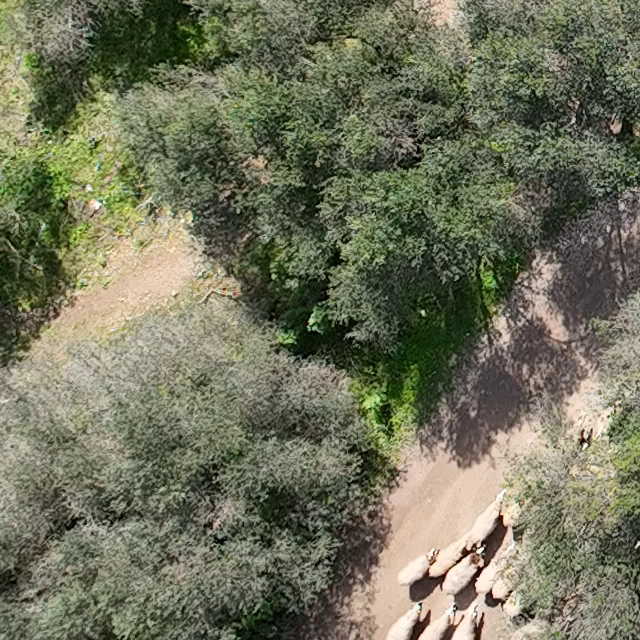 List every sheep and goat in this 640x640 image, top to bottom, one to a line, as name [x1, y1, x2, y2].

sheep [597, 400, 627, 433]
sheep [473, 491, 506, 543]
sheep [504, 497, 532, 528]
sheep [429, 531, 473, 576]
sheep [473, 543, 516, 593]
sheep [440, 546, 484, 595]
sheep [398, 547, 436, 586]
sheep [491, 561, 526, 598]
sheep [503, 582, 529, 617]
sheep [386, 603, 420, 635]
sheep [420, 604, 456, 637]
sheep [453, 605, 479, 637]
sheep [516, 619, 550, 636]